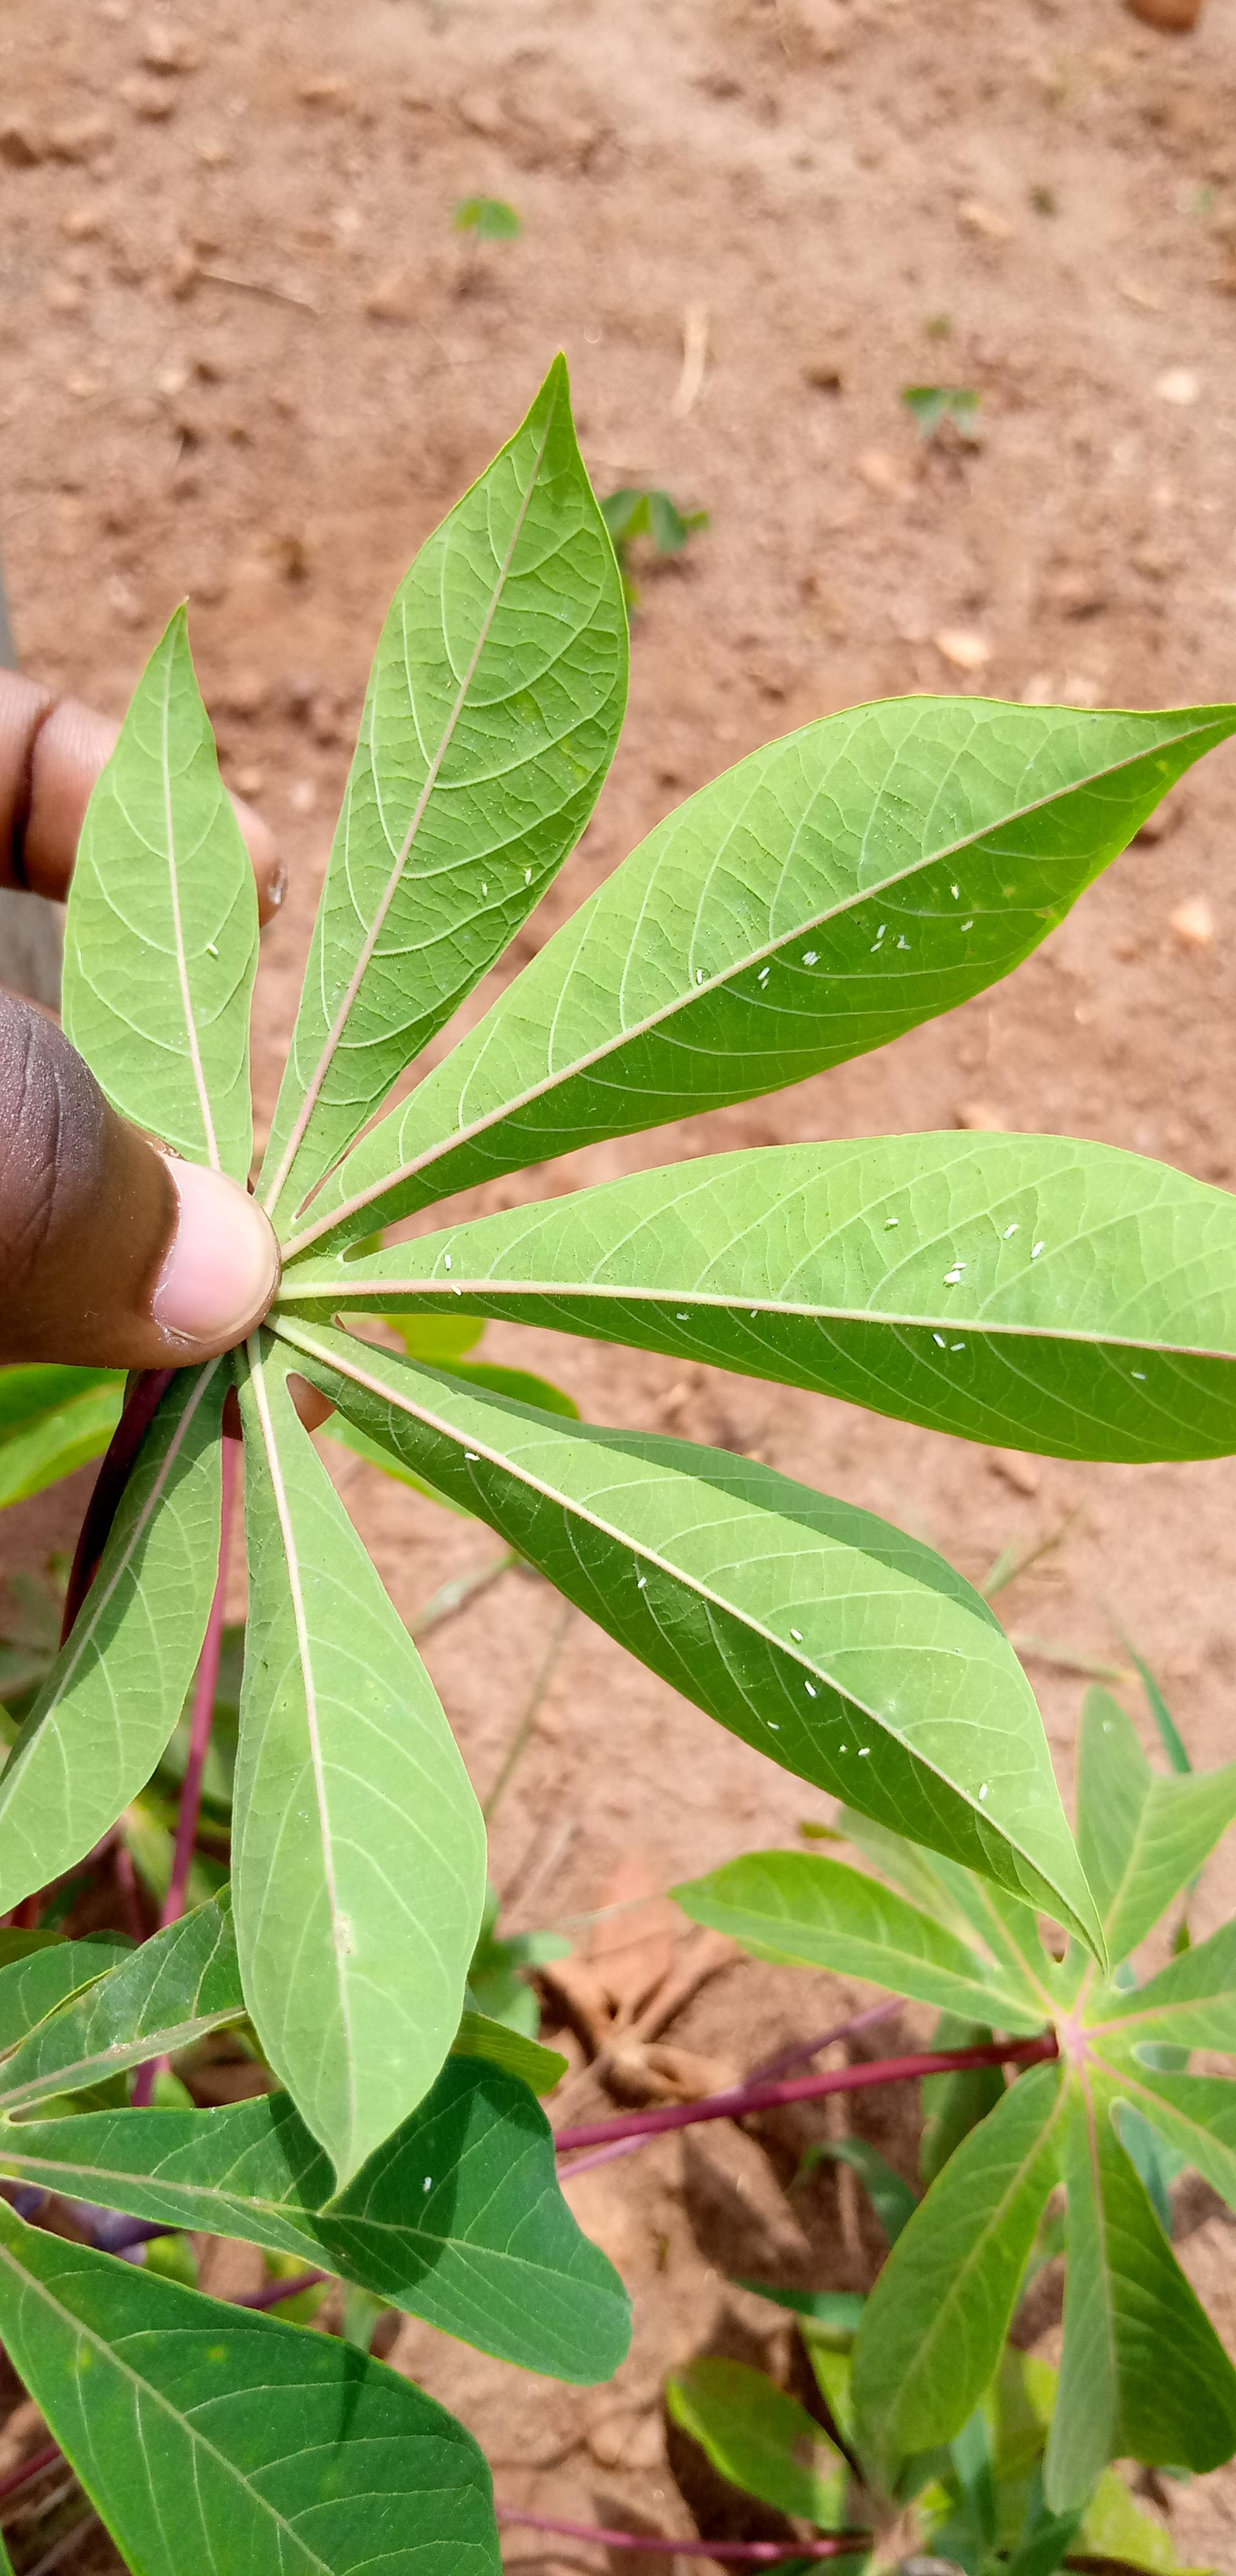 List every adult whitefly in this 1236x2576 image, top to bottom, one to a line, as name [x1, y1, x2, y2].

whitefly [520, 859, 539, 895]
whitefly [469, 874, 496, 901]
whitefly [948, 880, 966, 900]
whitefly [948, 912, 982, 941]
whitefly [871, 917, 890, 944]
whitefly [198, 928, 236, 973]
whitefly [894, 931, 915, 959]
whitefly [862, 938, 888, 963]
whitefly [791, 944, 825, 979]
whitefly [803, 945, 825, 972]
whitefly [800, 945, 821, 975]
whitefly [754, 960, 776, 985]
whitefly [684, 961, 715, 994]
whitefly [756, 973, 773, 1000]
whitefly [881, 1208, 906, 1243]
whitefly [992, 1209, 1022, 1250]
whitefly [1020, 1231, 1054, 1267]
whitefly [951, 1242, 982, 1278]
whitefly [433, 1249, 467, 1271]
whitefly [937, 1264, 980, 1303]
whitefly [435, 1271, 463, 1311]
whitefly [670, 1298, 689, 1329]
whitefly [740, 1299, 769, 1333]
whitefly [924, 1318, 951, 1362]
whitefly [948, 1326, 975, 1363]
whitefly [1122, 1357, 1153, 1393]
whitefly [451, 1441, 488, 1477]
whitefly [628, 1562, 663, 1607]
whitefly [780, 1610, 810, 1658]
whitefly [792, 1673, 821, 1709]
whitefly [747, 1705, 789, 1740]
whitefly [850, 1730, 883, 1771]
whitefly [827, 1734, 849, 1770]
whitefly [971, 1772, 1000, 1819]